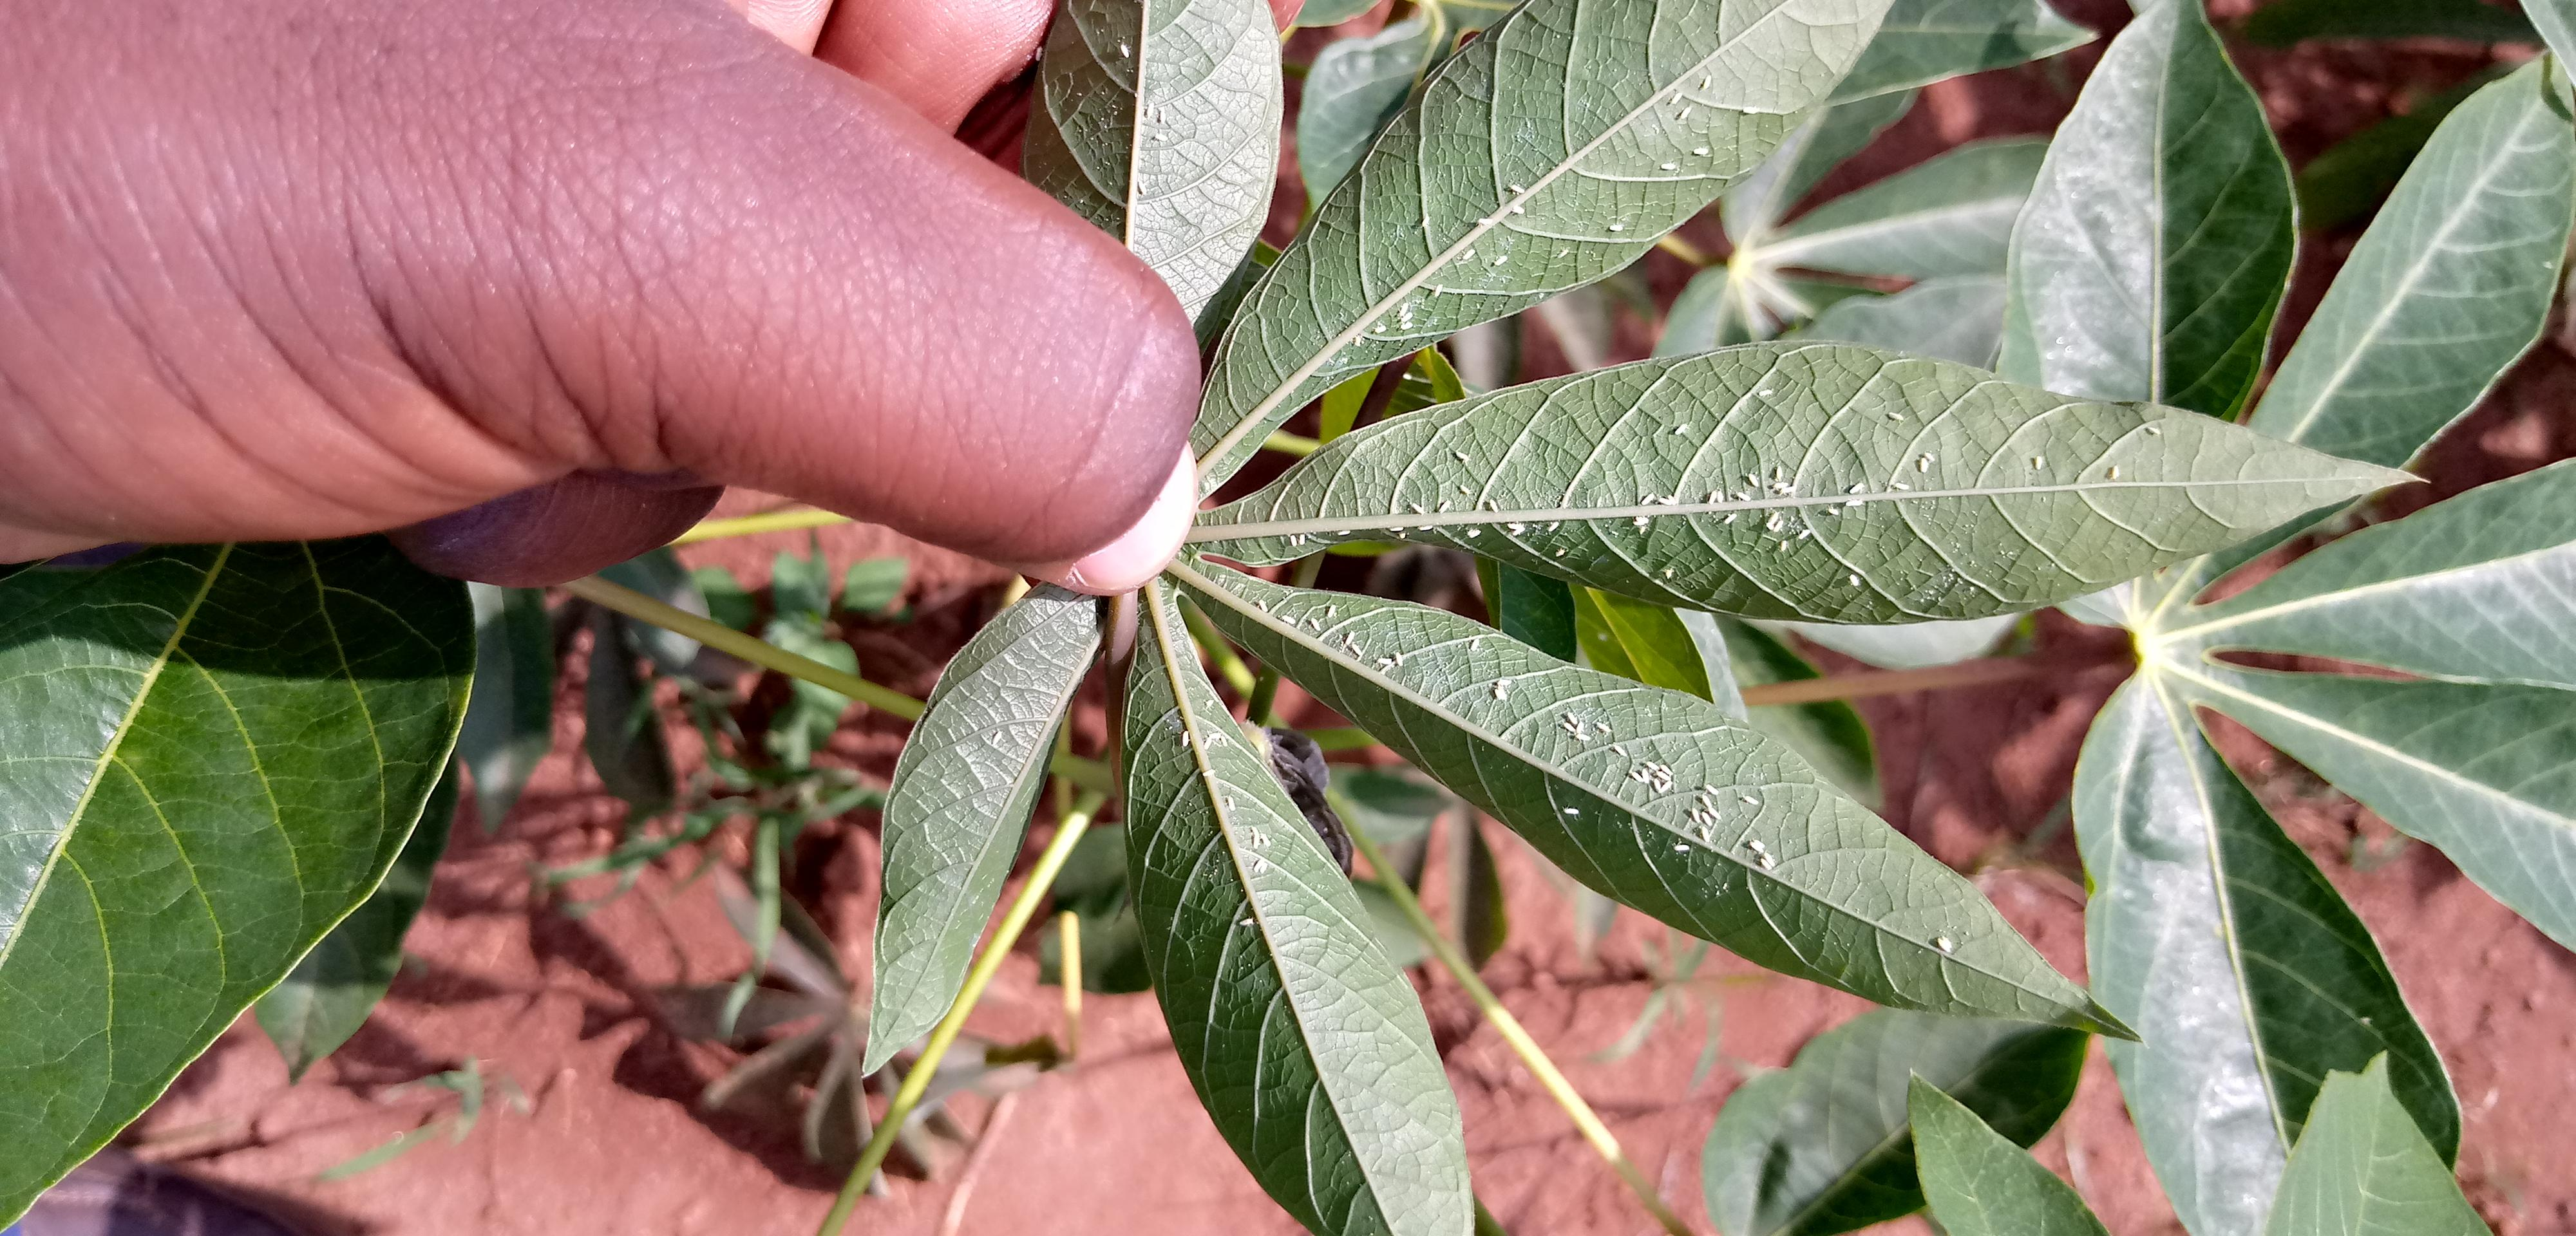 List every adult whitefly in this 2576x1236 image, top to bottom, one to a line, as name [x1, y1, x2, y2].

whitefly [1119, 42, 1131, 61]
whitefly [1699, 71, 1715, 91]
whitefly [1669, 89, 1686, 106]
whitefly [1144, 98, 1155, 120]
whitefly [1678, 104, 1693, 120]
whitefly [1740, 104, 1765, 116]
whitefly [1158, 106, 1168, 125]
whitefly [1151, 131, 1170, 144]
whitefly [1692, 145, 1710, 157]
whitefly [1658, 162, 1678, 171]
whitefly [1136, 179, 1150, 197]
whitefly [1506, 182, 1525, 196]
whitefly [1511, 203, 1527, 216]
whitefly [1417, 210, 1434, 229]
whitefly [1475, 216, 1493, 227]
whitefly [1607, 221, 1627, 233]
whitefly [1460, 246, 1477, 261]
whitefly [1556, 246, 1571, 261]
whitefly [1490, 254, 1511, 267]
whitefly [1432, 280, 1444, 300]
whitefly [1399, 299, 1410, 318]
whitefly [1400, 310, 1414, 323]
whitefly [1399, 321, 1416, 332]
whitefly [1372, 322, 1388, 335]
whitefly [1353, 332, 1362, 349]
whitefly [1401, 371, 1416, 382]
whitefly [1755, 384, 1776, 400]
whitefly [1886, 409, 1906, 423]
whitefly [1672, 419, 1689, 438]
whitefly [2145, 423, 2163, 437]
whitefly [1454, 450, 1472, 463]
whitefly [1924, 450, 1938, 465]
whitefly [2032, 451, 2045, 472]
whitefly [1919, 455, 1929, 474]
whitefly [2108, 462, 2121, 480]
whitefly [1775, 464, 1784, 480]
whitefly [1745, 472, 1761, 489]
whitefly [1771, 480, 1789, 489]
whitefly [1846, 481, 1867, 495]
whitefly [1892, 481, 1910, 491]
whitefly [1457, 483, 1472, 496]
whitefly [1779, 484, 1796, 498]
whitefly [1717, 489, 1725, 505]
whitefly [1707, 490, 1718, 505]
whitefly [1735, 491, 1753, 503]
whitefly [1640, 492, 1655, 507]
whitefly [1668, 494, 1679, 507]
whitefly [1488, 496, 1503, 513]
whitefly [1658, 496, 1671, 507]
whitefly [1437, 498, 1455, 515]
whitefly [1844, 500, 1864, 508]
whitefly [1410, 500, 1426, 515]
whitefly [1826, 506, 1840, 519]
whitefly [1723, 509, 1738, 527]
whitefly [1770, 509, 1782, 524]
whitefly [1634, 514, 1650, 524]
whitefly [1775, 518, 1784, 533]
whitefly [1633, 520, 1644, 526]
whitefly [1504, 521, 1523, 529]
whitefly [1547, 521, 1560, 532]
whitefly [1765, 521, 1775, 532]
whitefly [1796, 523, 1814, 541]
whitefly [1417, 526, 1434, 532]
whitefly [1512, 526, 1527, 537]
whitefly [1636, 526, 1647, 536]
whitefly [1388, 527, 1405, 532]
whitefly [1466, 529, 1475, 538]
whitefly [1337, 529, 1351, 537]
whitefly [1471, 530, 1481, 539]
whitefly [1397, 532, 1408, 540]
whitefly [1298, 532, 1307, 547]
whitefly [1289, 533, 1298, 548]
whitefly [1779, 536, 1790, 554]
whitefly [1553, 547, 1568, 559]
whitefly [1665, 566, 1675, 582]
whitefly [1844, 572, 1861, 589]
whitefly [1257, 598, 1270, 613]
whitefly [1325, 601, 1337, 622]
whitefly [1280, 613, 1298, 626]
whitefly [1309, 616, 1323, 633]
whitefly [1345, 629, 1355, 648]
whitefly [1468, 636, 1481, 653]
whitefly [1351, 643, 1365, 657]
whitefly [1394, 649, 1407, 668]
whitefly [1373, 655, 1393, 667]
whitefly [1496, 677, 1513, 687]
whitefly [1498, 686, 1509, 703]
whitefly [1493, 688, 1503, 702]
whitefly [1203, 696, 1217, 709]
whitefly [1566, 710, 1578, 726]
whitefly [1576, 718, 1585, 735]
whitefly [1596, 720, 1613, 735]
whitefly [1563, 722, 1577, 734]
whitefly [1180, 727, 1191, 749]
whitefly [989, 729, 1005, 747]
whitefly [1207, 731, 1222, 739]
whitefly [1574, 733, 1592, 742]
whitefly [1220, 735, 1230, 747]
whitefly [1203, 737, 1213, 751]
whitefly [1611, 743, 1630, 760]
whitefly [1644, 760, 1660, 771]
whitefly [1659, 763, 1675, 776]
whitefly [1202, 767, 1217, 778]
whitefly [1641, 767, 1651, 784]
whitefly [1629, 770, 1644, 783]
whitefly [1656, 770, 1672, 782]
whitefly [1653, 778, 1660, 793]
whitefly [1660, 780, 1674, 794]
whitefly [1703, 783, 1721, 796]
whitefly [1225, 793, 1239, 814]
whitefly [1700, 794, 1713, 808]
whitefly [1742, 794, 1759, 807]
whitefly [1691, 805, 1702, 825]
whitefly [1560, 806, 1580, 817]
whitefly [1709, 807, 1723, 821]
whitefly [1701, 810, 1714, 827]
whitefly [1701, 824, 1711, 843]
whitefly [1249, 825, 1262, 836]
whitefly [1260, 832, 1273, 848]
whitefly [1251, 835, 1262, 851]
whitefly [1753, 839, 1766, 848]
whitefly [1748, 839, 1763, 853]
whitefly [1671, 842, 1691, 853]
whitefly [1763, 852, 1777, 868]
whitefly [1759, 857, 1772, 872]
whitefly [1253, 858, 1265, 874]
whitefly [1259, 862, 1269, 875]
whitefly [1236, 916, 1255, 928]
whitefly [1941, 935, 1953, 949]
whitefly [1936, 937, 1951, 953]